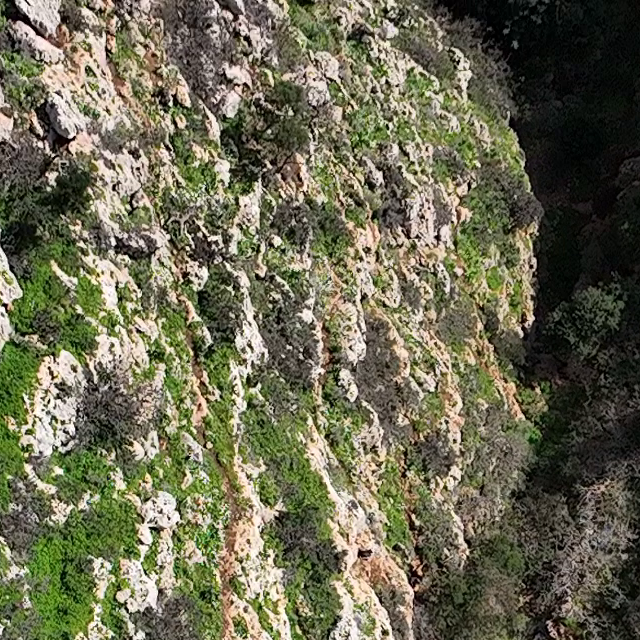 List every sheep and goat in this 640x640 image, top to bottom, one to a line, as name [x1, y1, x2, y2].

None